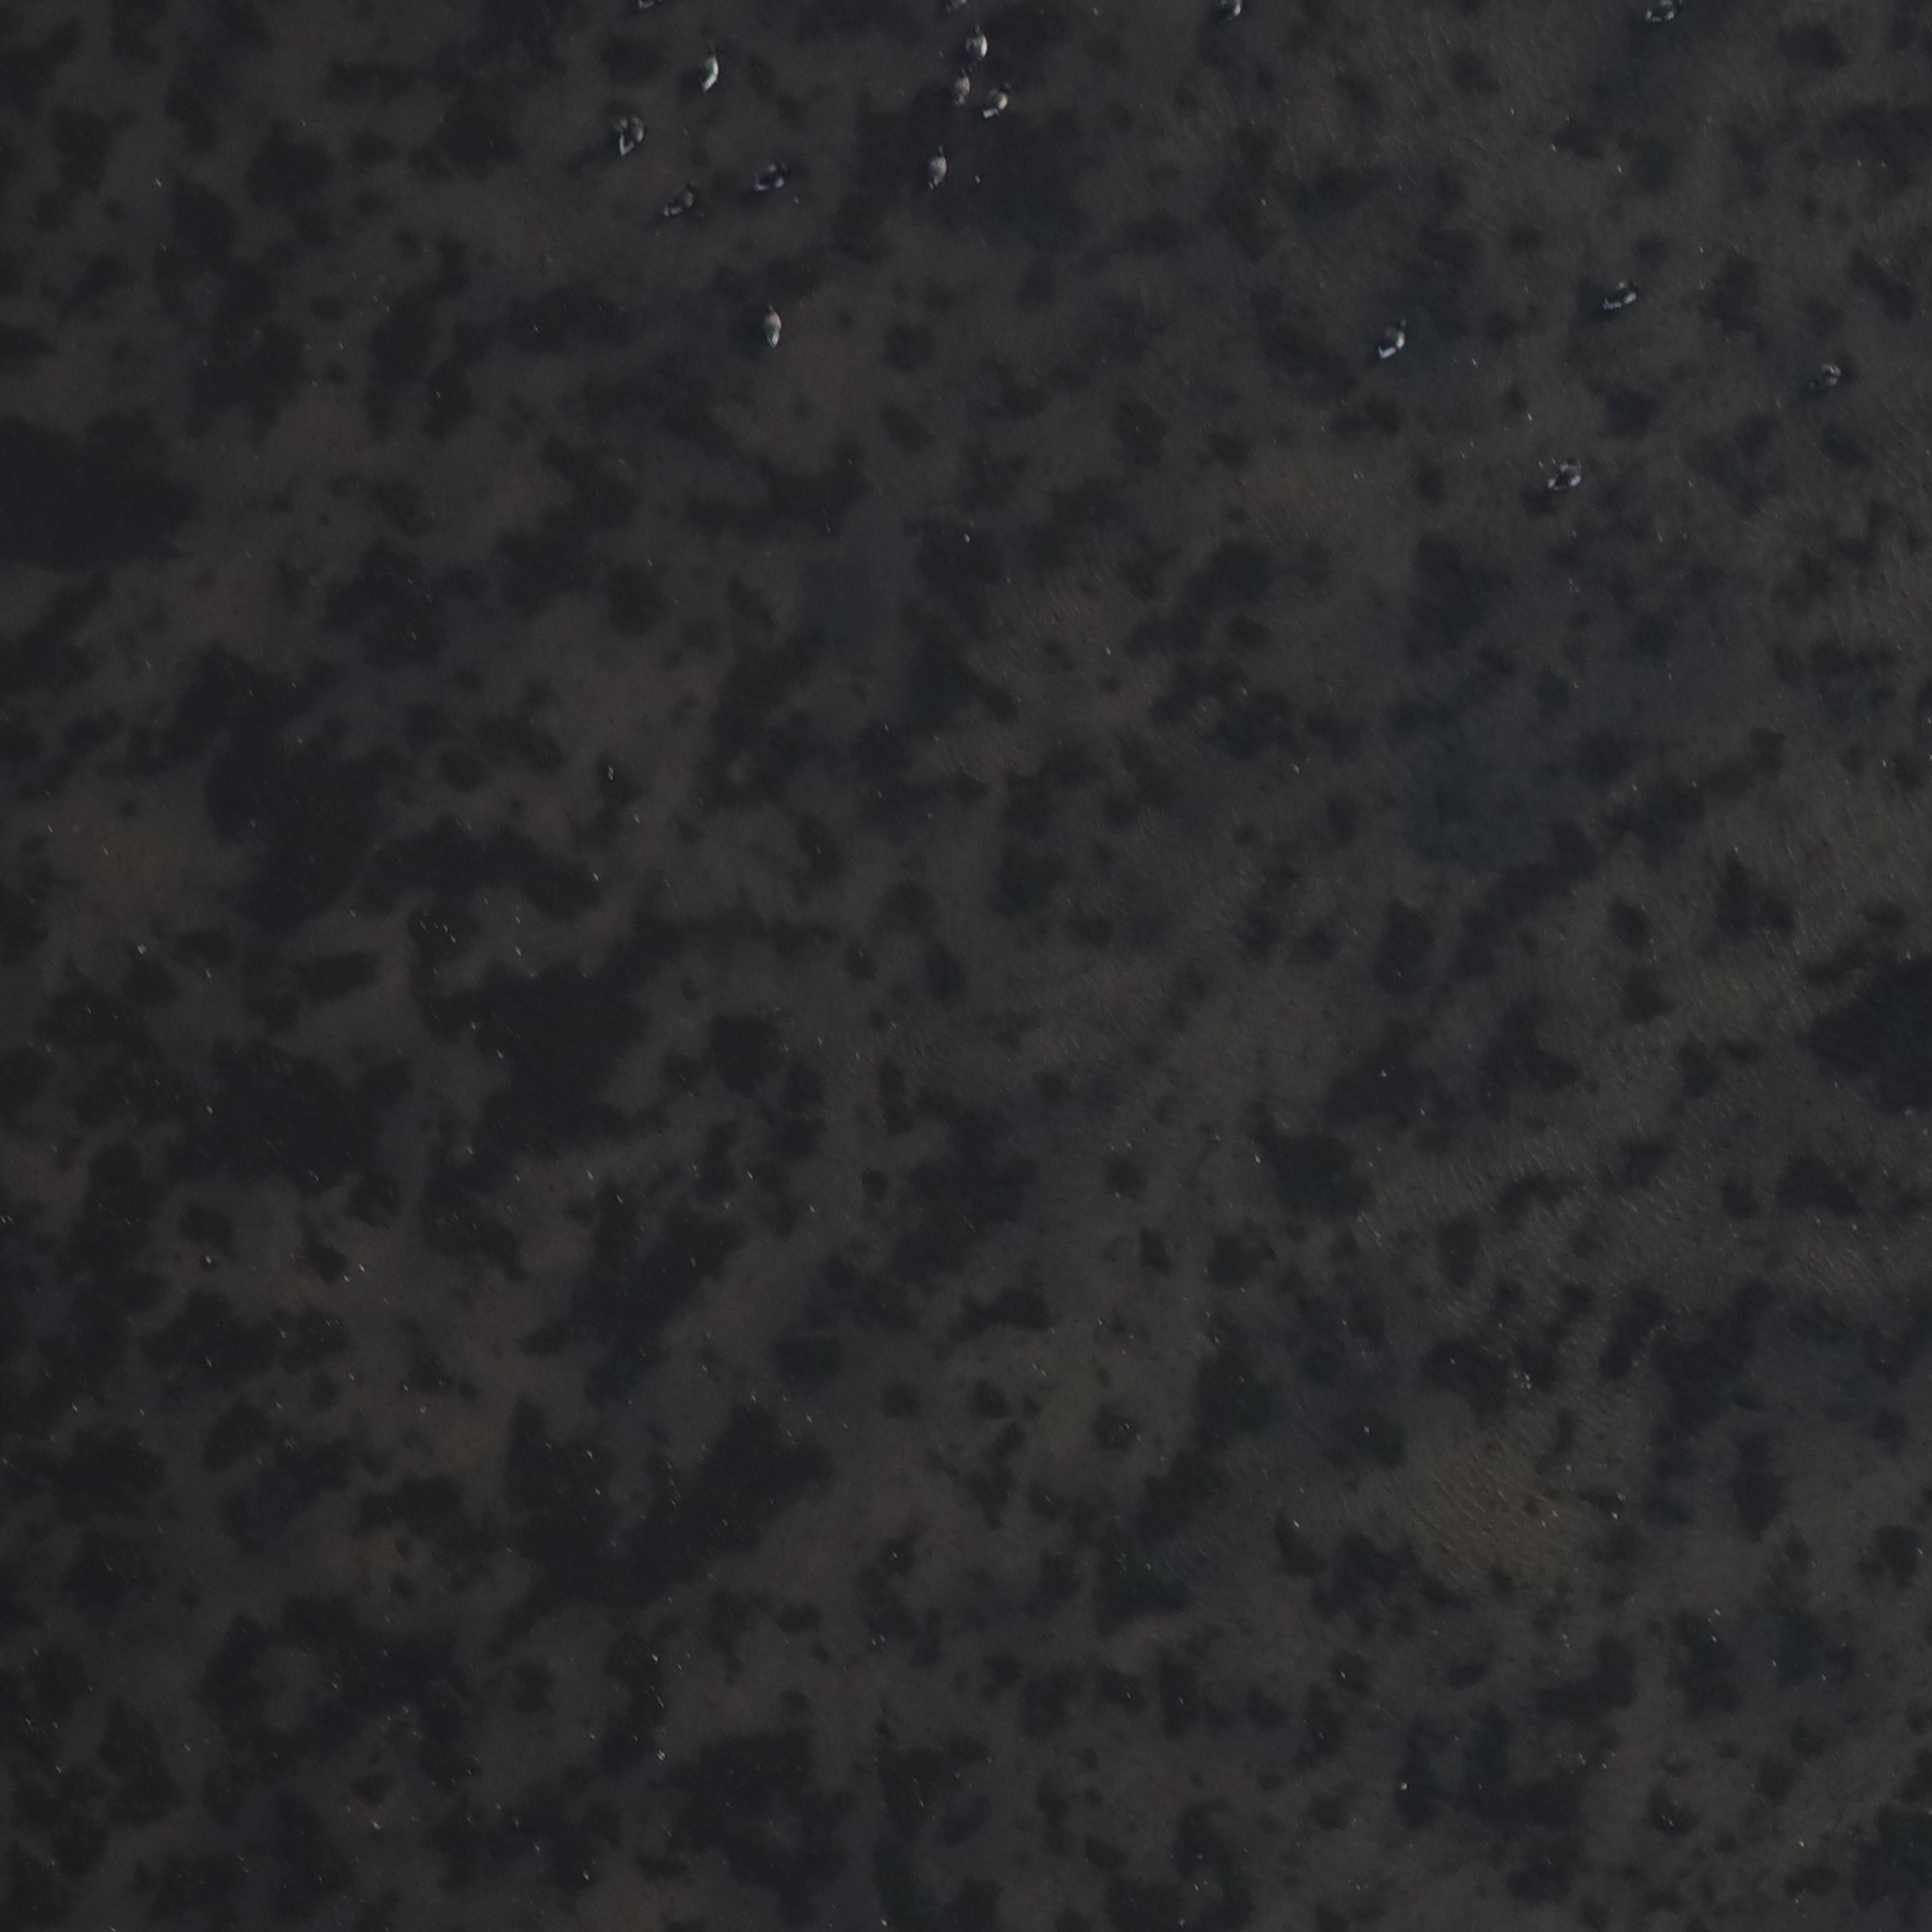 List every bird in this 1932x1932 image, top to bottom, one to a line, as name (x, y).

brant (1233, 8)
brant (1669, 12)
brant (978, 49)
brant (713, 67)
brant (959, 86)
brant (996, 101)
brant (629, 131)
brant (940, 171)
brant (773, 180)
brant (682, 199)
brant (1620, 296)
brant (773, 322)
brant (1393, 338)
brant (1829, 377)
brant (1569, 474)